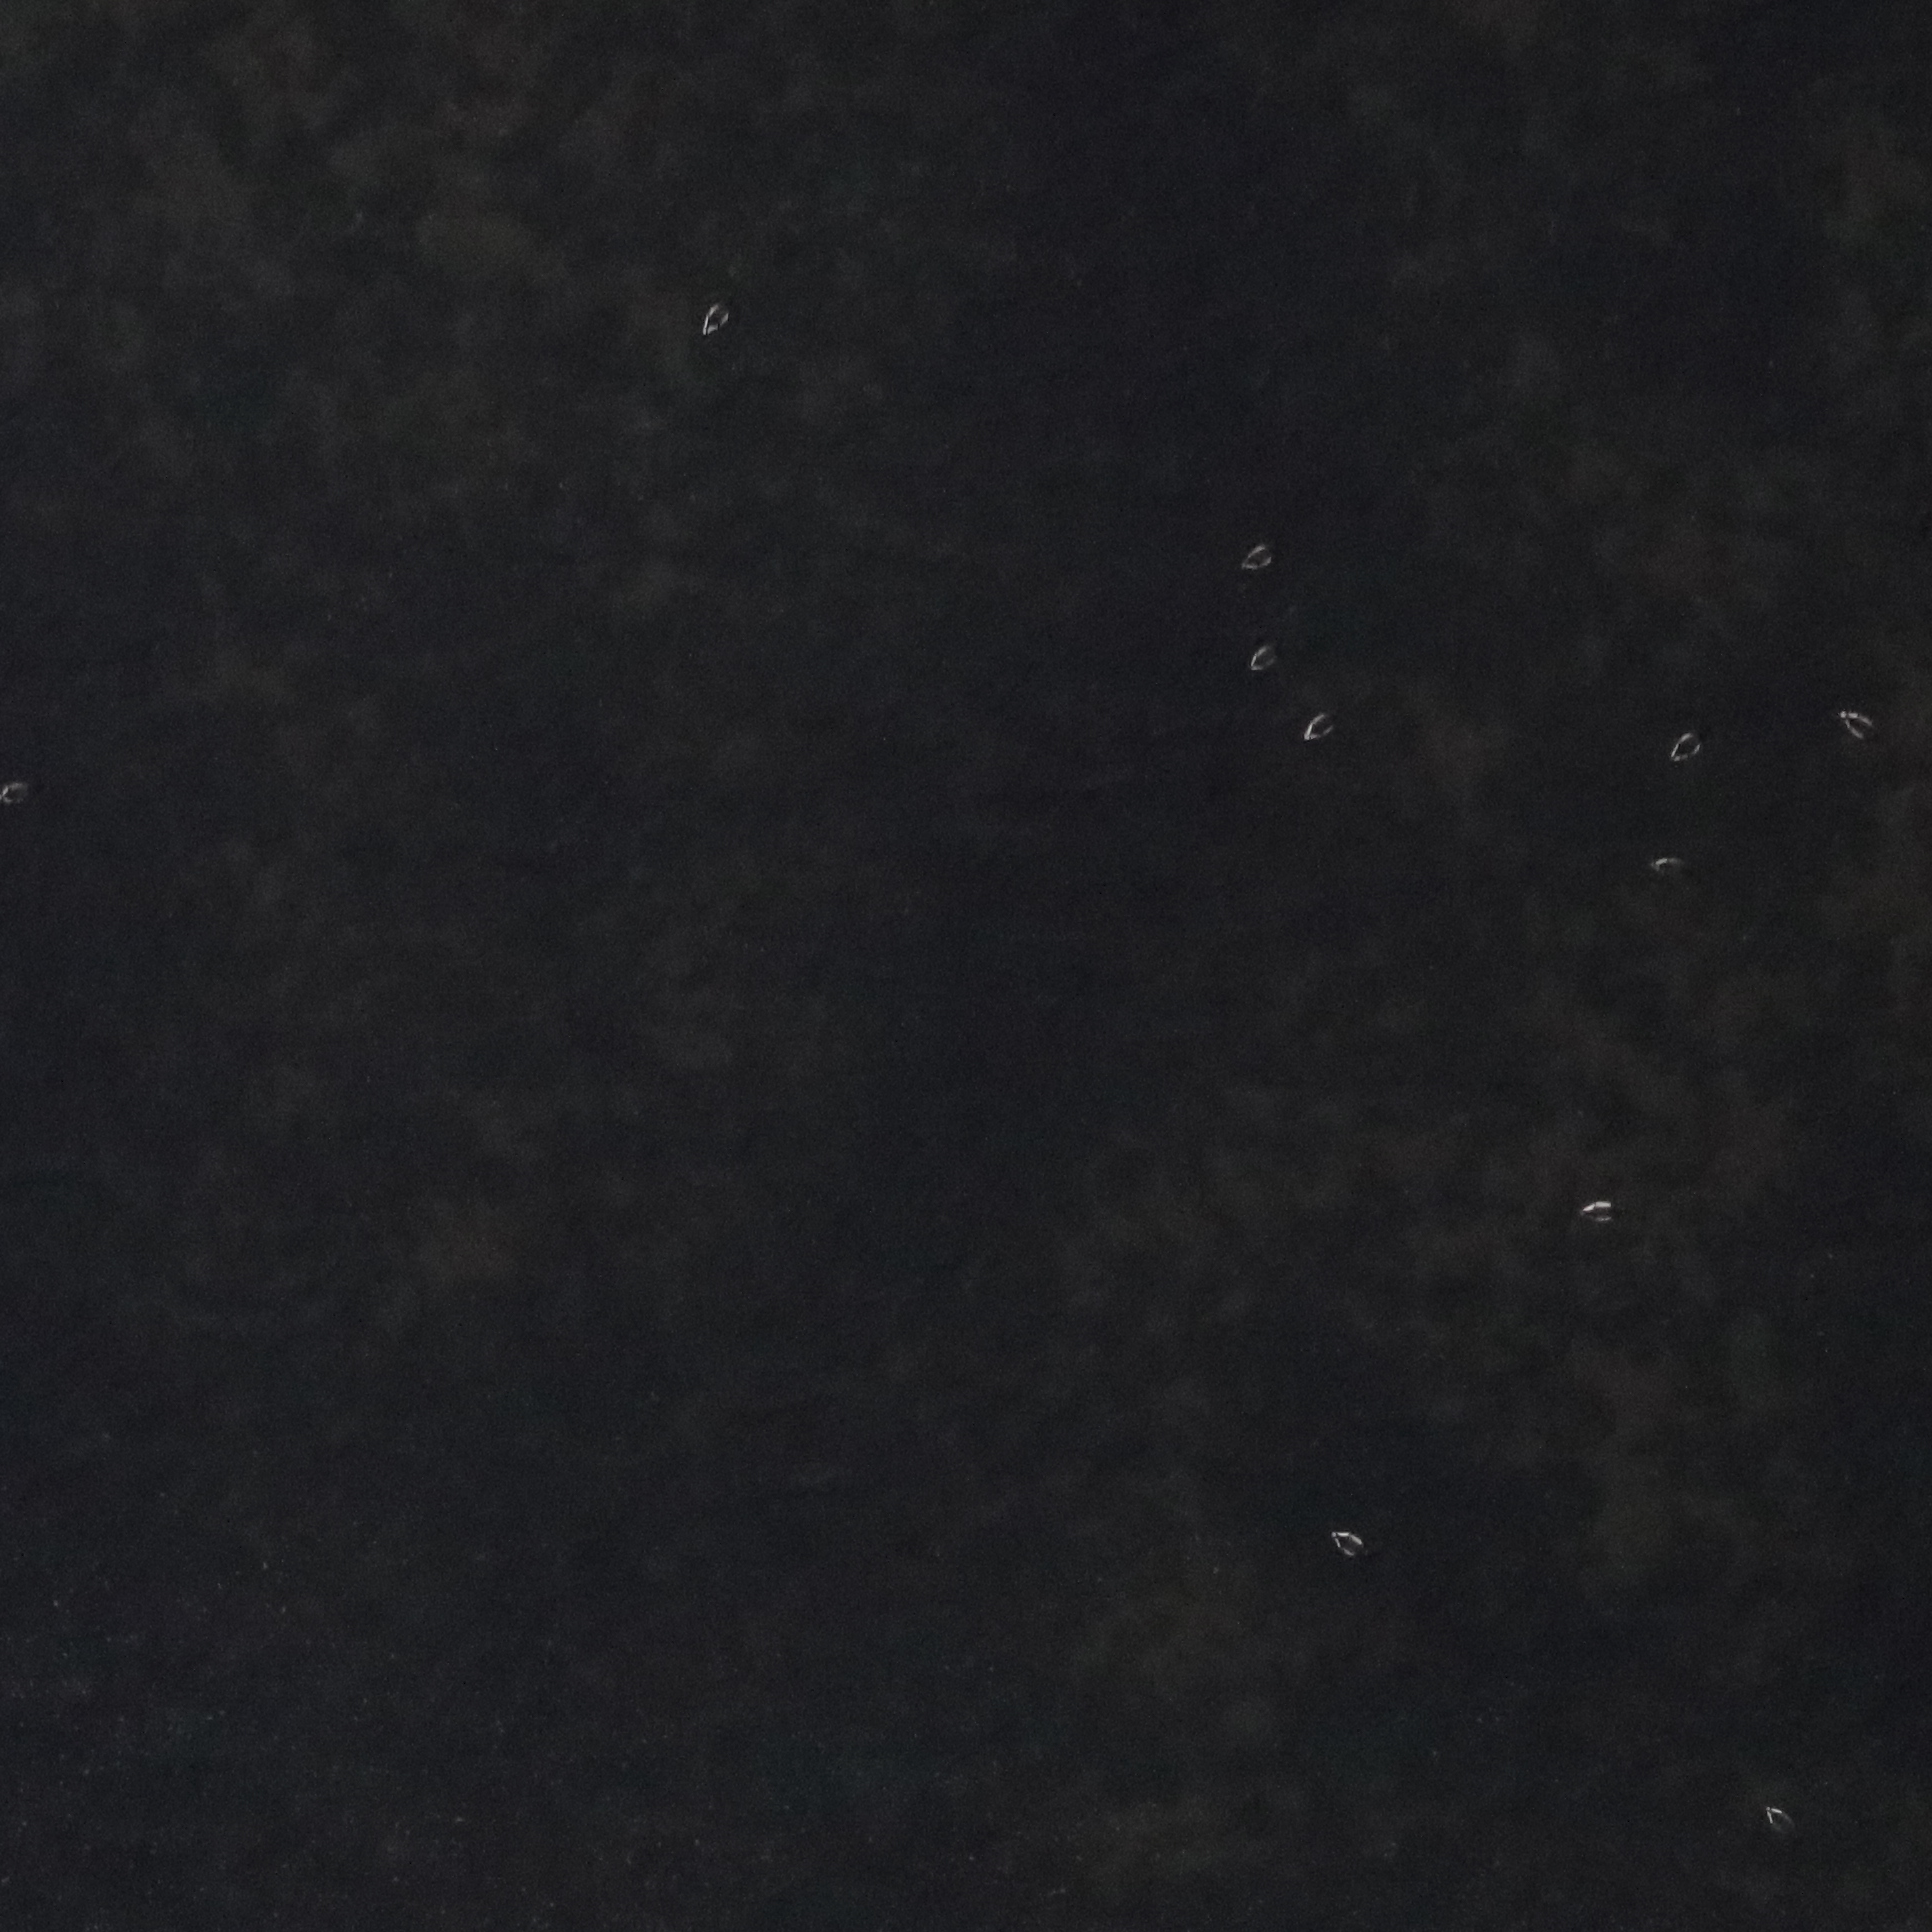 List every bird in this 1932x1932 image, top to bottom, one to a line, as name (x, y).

brant (716, 318)
brant (1258, 557)
brant (1263, 658)
brant (1860, 725)
brant (1321, 726)
brant (1689, 748)
brant (15, 793)
brant (1669, 867)
brant (1600, 1211)
brant (1350, 1545)
brant (1784, 1820)